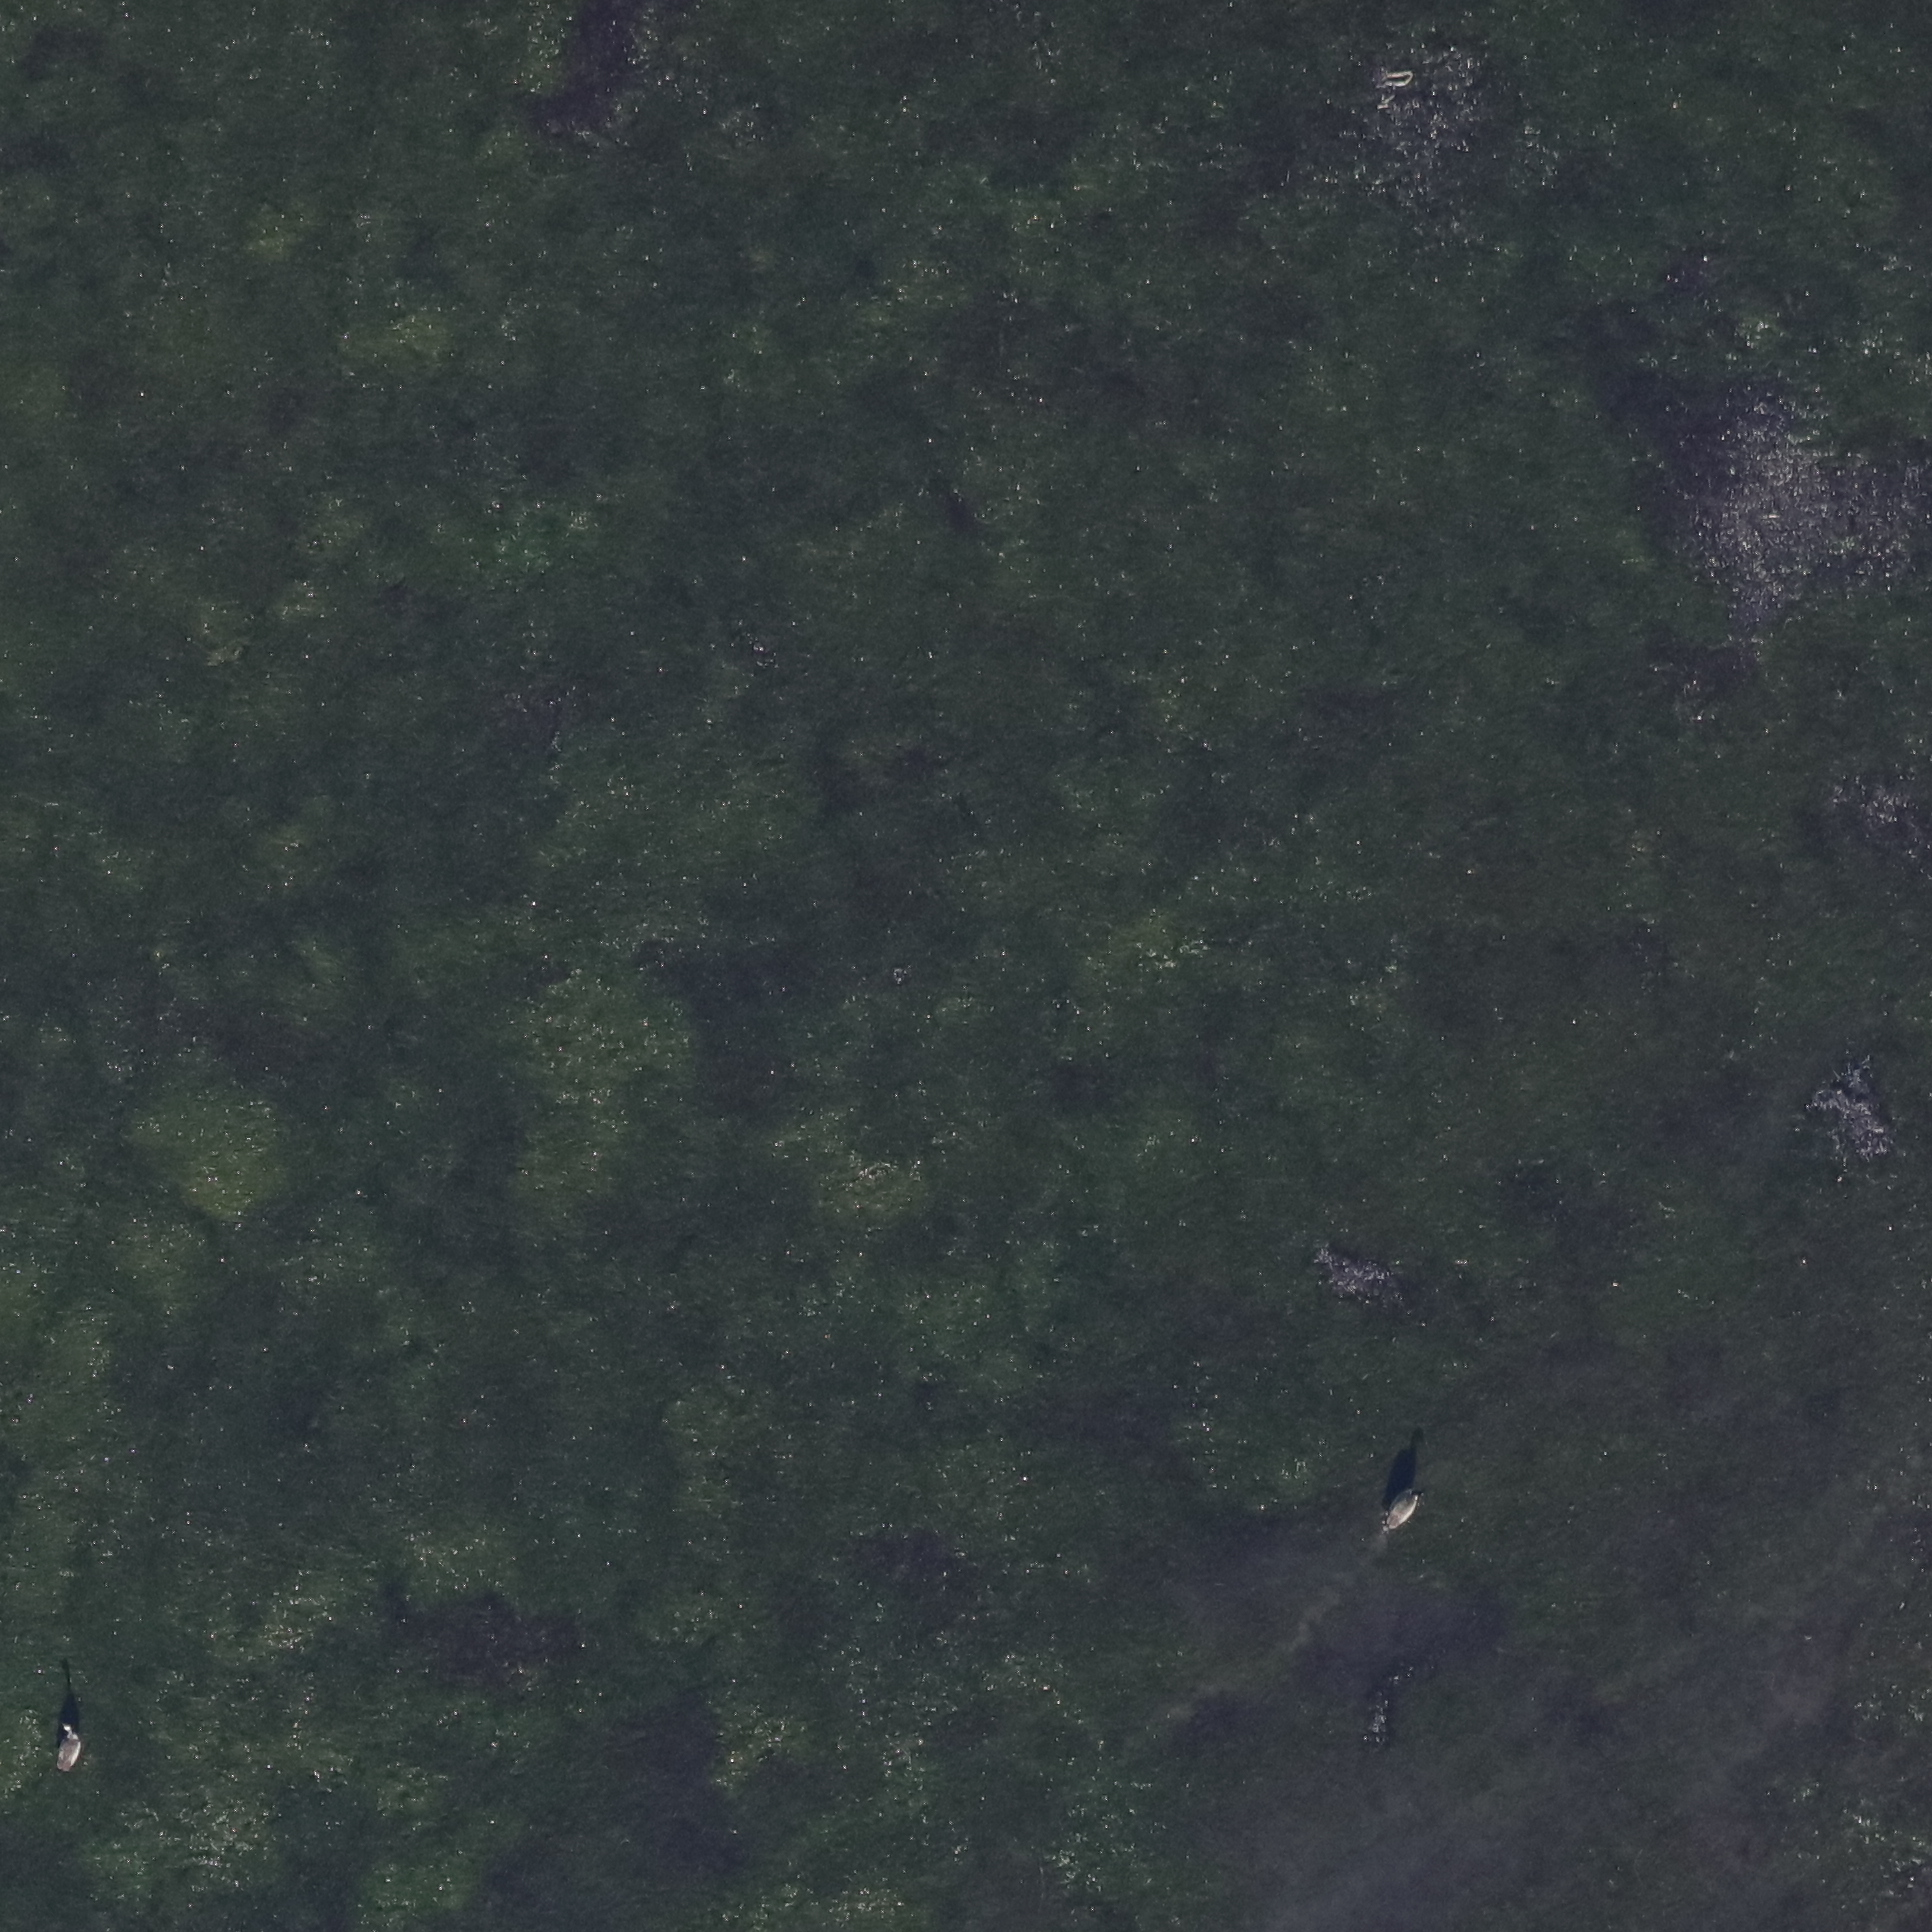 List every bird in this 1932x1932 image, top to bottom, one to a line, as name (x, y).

Canada goose (1400, 1511)
Canada goose (69, 1751)